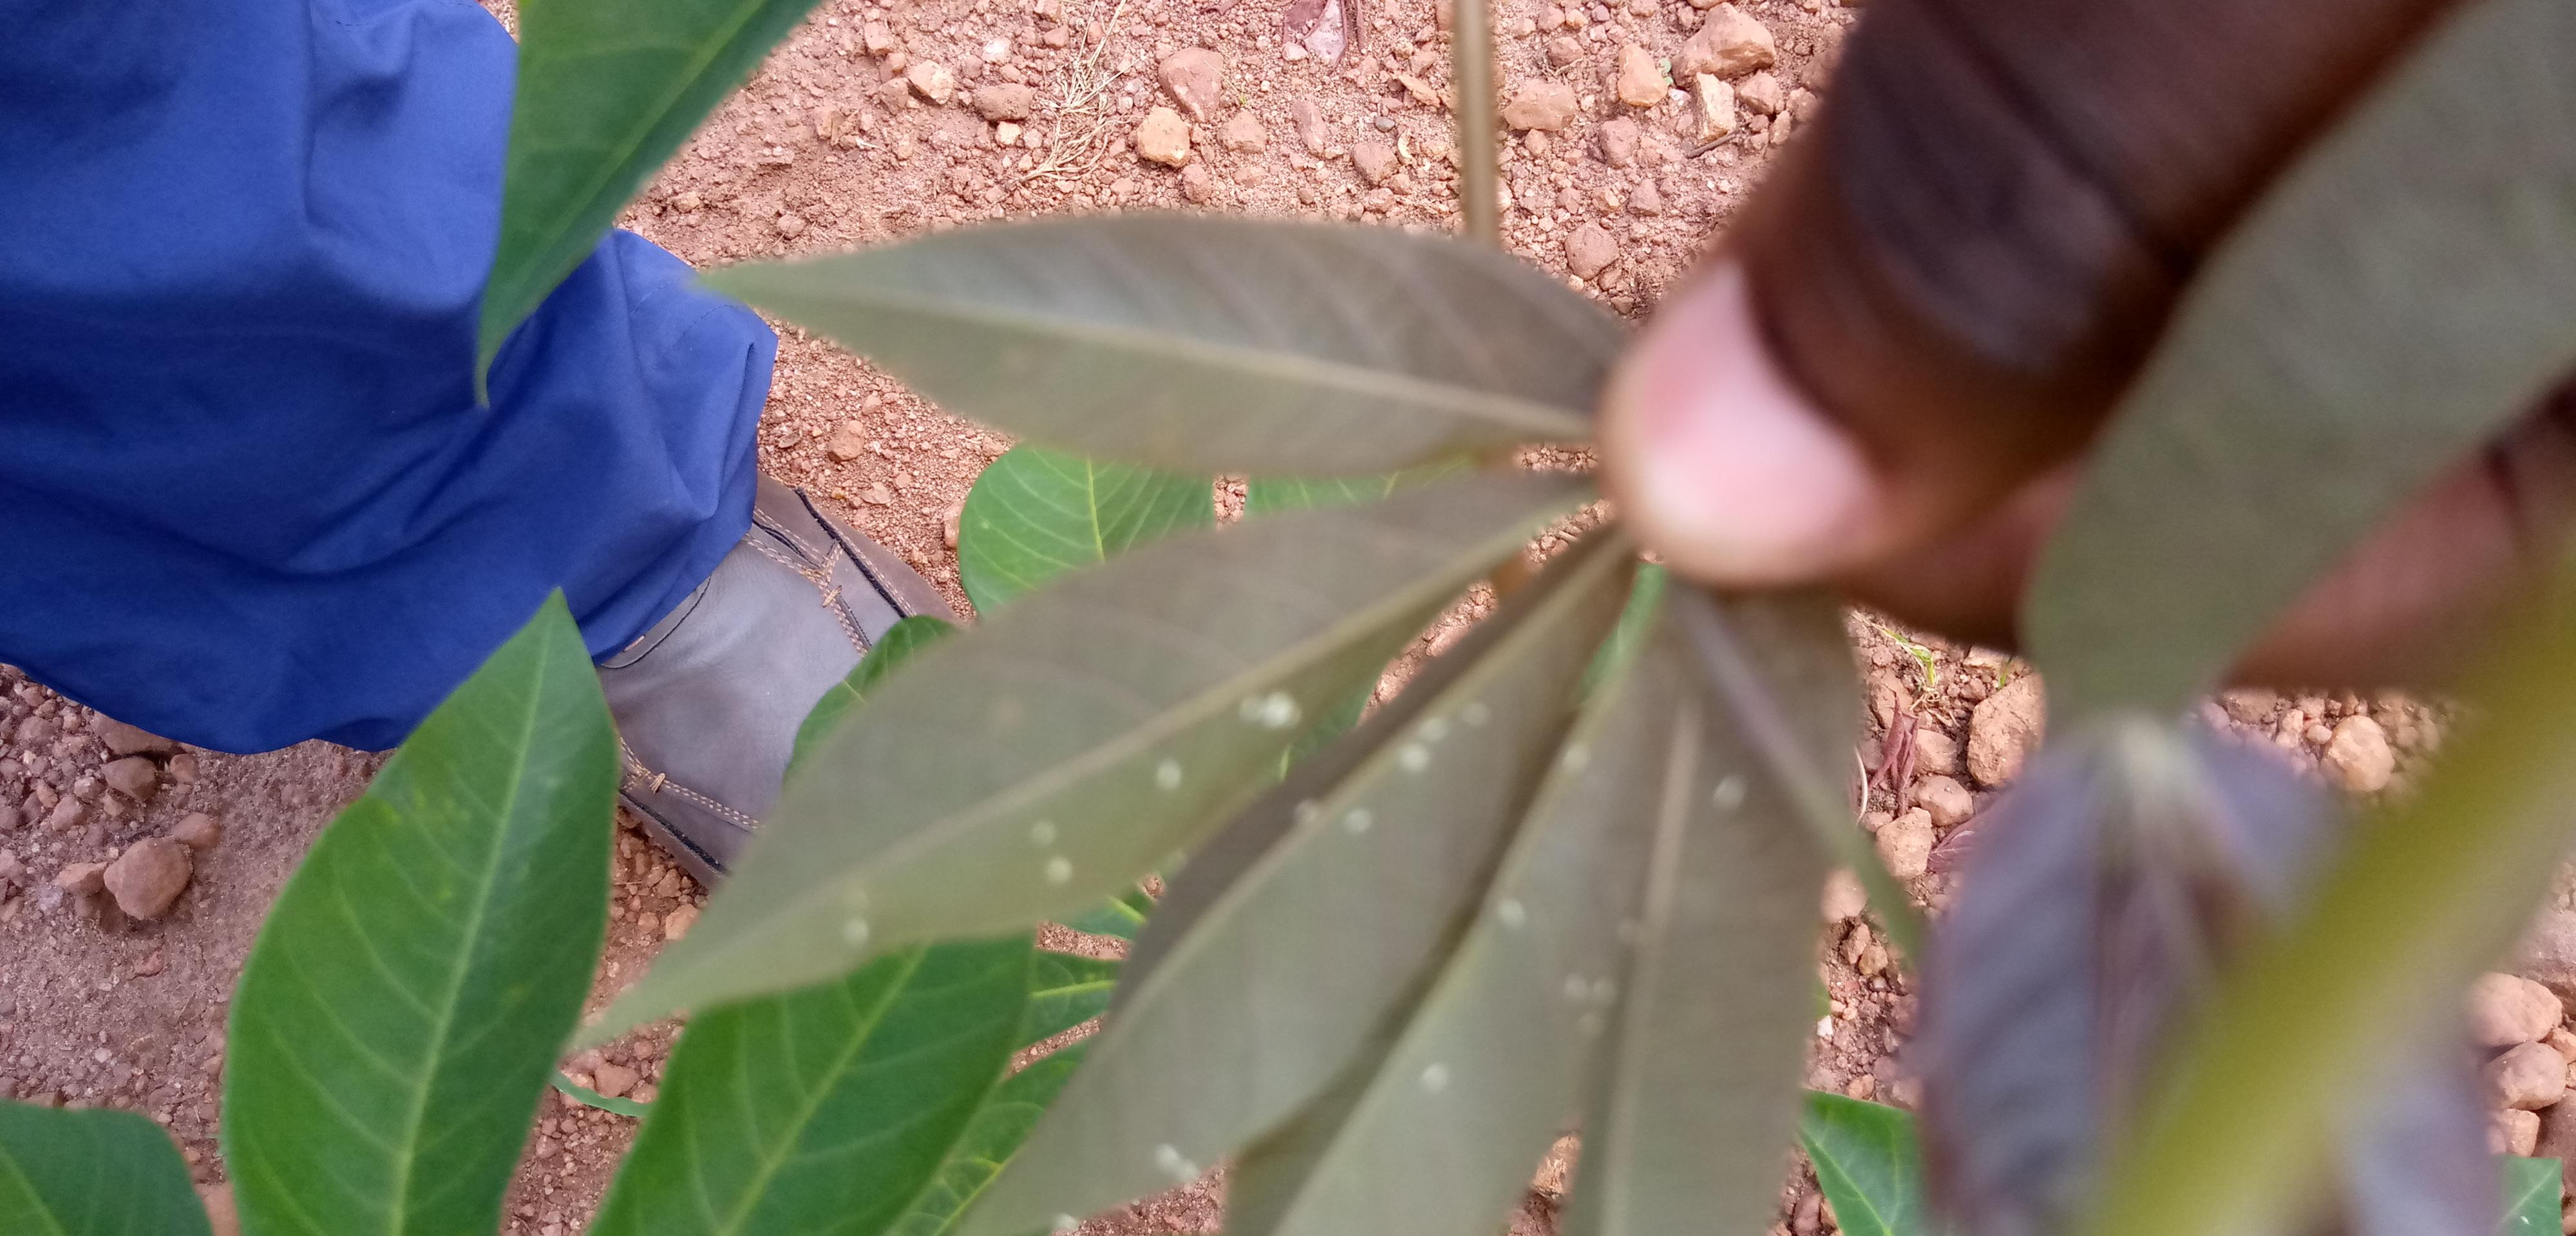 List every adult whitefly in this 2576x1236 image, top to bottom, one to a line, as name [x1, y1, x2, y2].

whitefly [1467, 686, 1495, 742]
whitefly [1262, 688, 1307, 733]
whitefly [1238, 689, 1261, 721]
whitefly [1424, 708, 1454, 748]
whitefly [1398, 738, 1432, 781]
whitefly [1560, 738, 1595, 770]
whitefly [1148, 754, 1184, 798]
whitefly [1707, 764, 1752, 818]
whitefly [1291, 790, 1320, 831]
whitefly [1340, 797, 1375, 843]
whitefly [1022, 817, 1072, 848]
whitefly [1043, 856, 1074, 887]
whitefly [1494, 888, 1528, 930]
whitefly [1611, 907, 1649, 950]
whitefly [1557, 966, 1593, 1001]
whitefly [1593, 969, 1624, 1010]
whitefly [1571, 1007, 1611, 1047]
whitefly [1414, 1053, 1454, 1096]
whitefly [1155, 1141, 1213, 1188]